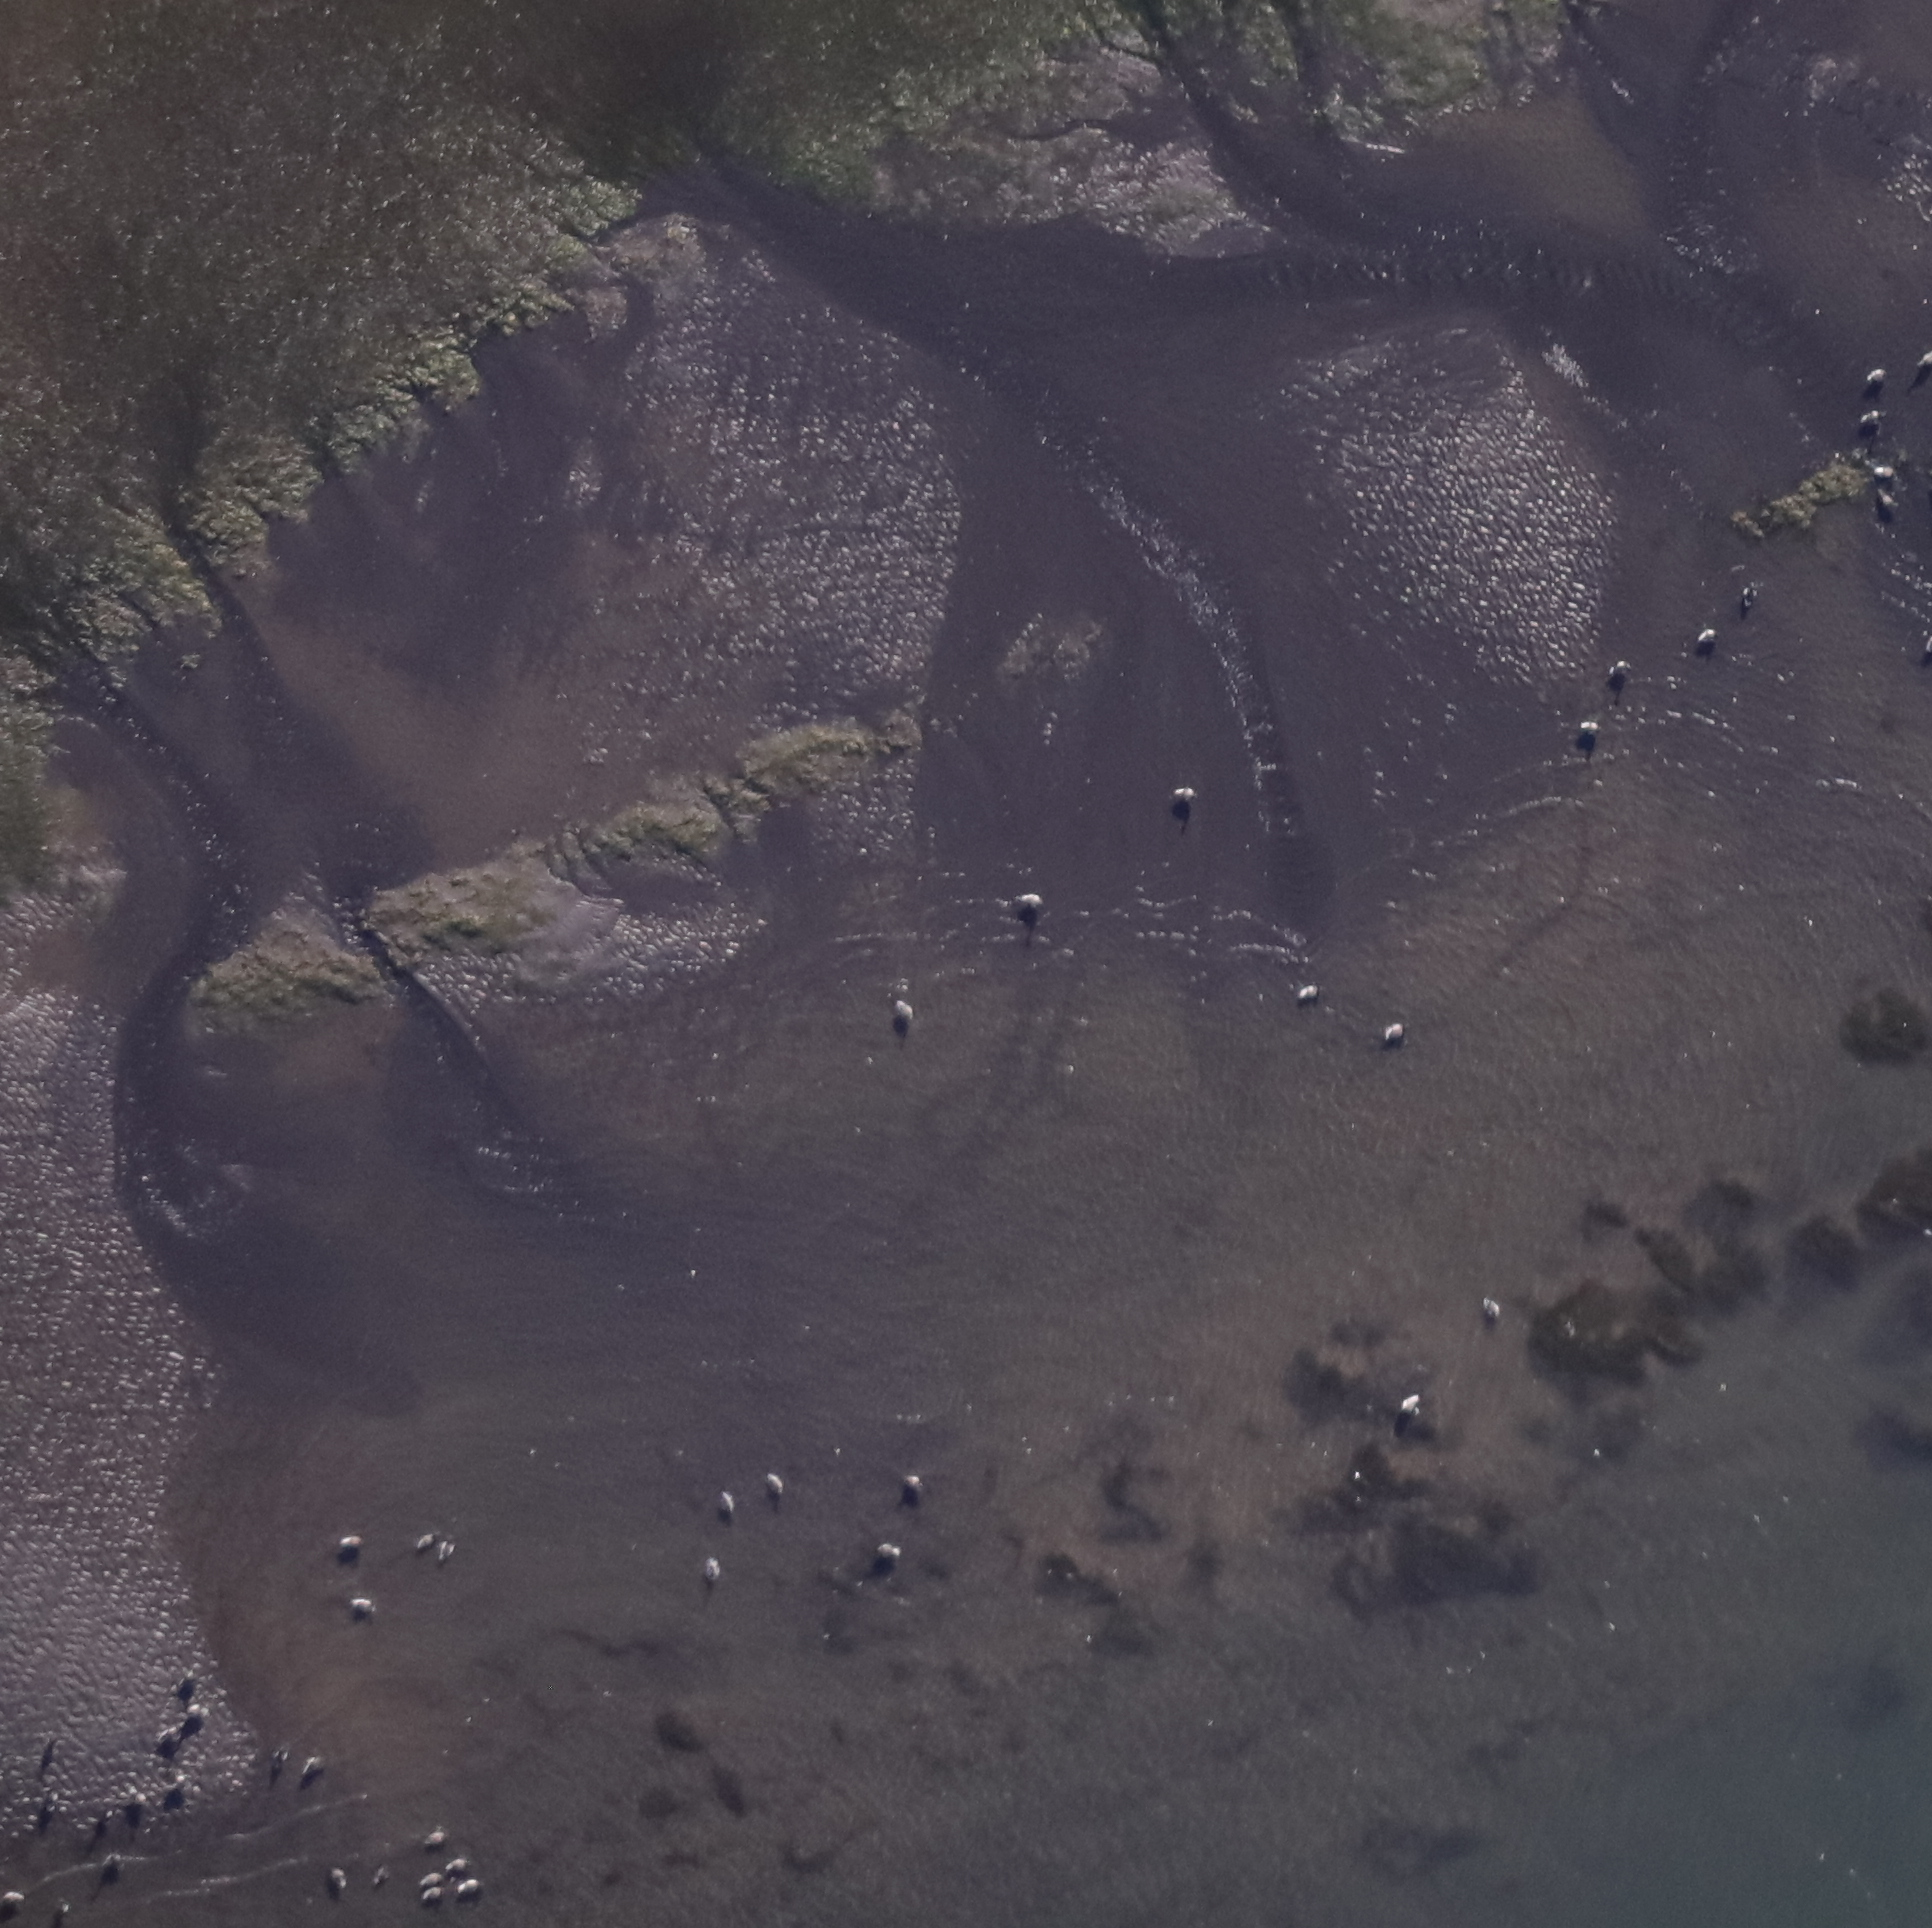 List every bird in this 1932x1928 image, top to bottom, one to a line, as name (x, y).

brant (1926, 359)
brant (1880, 377)
brant (1878, 419)
brant (1883, 474)
brant (1887, 503)
brant (1750, 596)
brant (1706, 638)
brant (1620, 668)
brant (1591, 727)
brant (1184, 795)
brant (1028, 901)
brant (1308, 991)
brant (905, 1009)
brant (1395, 1032)
brant (1492, 1309)
brant (1410, 1405)
brant (913, 1484)
brant (775, 1485)
brant (726, 1502)
brant (423, 1541)
brant (351, 1542)
brant (447, 1550)
brant (888, 1550)
brant (711, 1573)
brant (363, 1606)
brant (189, 1682)
brant (193, 1712)
brant (171, 1735)
brant (51, 1745)
brant (282, 1756)
brant (312, 1764)
brant (181, 1785)
brant (138, 1802)
brant (50, 1806)
brant (109, 1812)
brant (437, 1837)
brant (114, 1857)
brant (458, 1866)
brant (385, 1875)
brant (432, 1879)
brant (340, 1882)
brant (468, 1887)
brant (435, 1894)
brant (10, 1899)
brant (61, 1910)